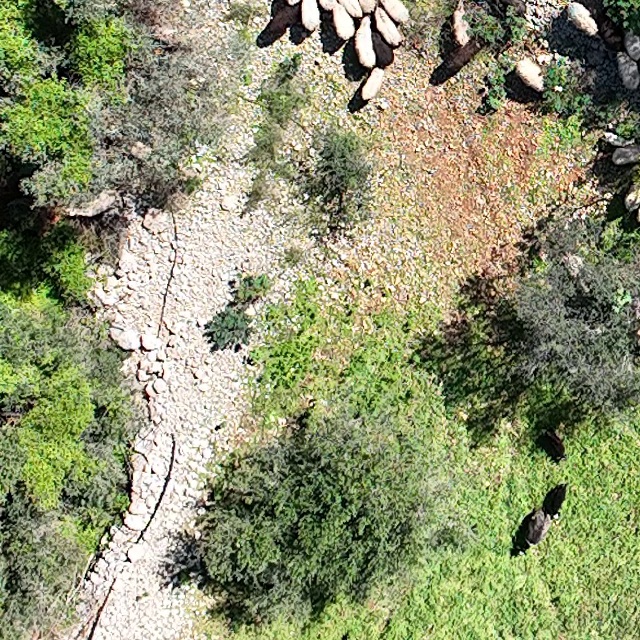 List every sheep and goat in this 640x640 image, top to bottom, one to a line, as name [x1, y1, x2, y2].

sheep [265, 0, 301, 32]
sheep [284, 0, 306, 4]
sheep [301, 0, 320, 31]
sheep [305, 0, 338, 11]
sheep [326, 0, 363, 18]
sheep [356, 0, 376, 15]
sheep [374, 0, 410, 22]
sheep [455, 0, 472, 46]
sheep [487, 0, 529, 15]
sheep [576, 0, 602, 9]
sheep [331, 3, 356, 40]
sheep [568, 3, 599, 37]
sheep [375, 6, 402, 45]
sheep [595, 14, 626, 51]
sheep [355, 15, 375, 67]
sheep [626, 28, 639, 60]
sheep [372, 29, 393, 66]
sheep [450, 39, 482, 69]
sheep [617, 50, 639, 89]
sheep [516, 58, 544, 92]
sheep [361, 68, 384, 100]
sheep [602, 131, 636, 146]
sheep [611, 144, 639, 164]
sheep [625, 185, 639, 211]
sheep [68, 193, 115, 217]
sheep [542, 428, 565, 459]
sheep [542, 485, 566, 515]
sheep [529, 506, 554, 544]